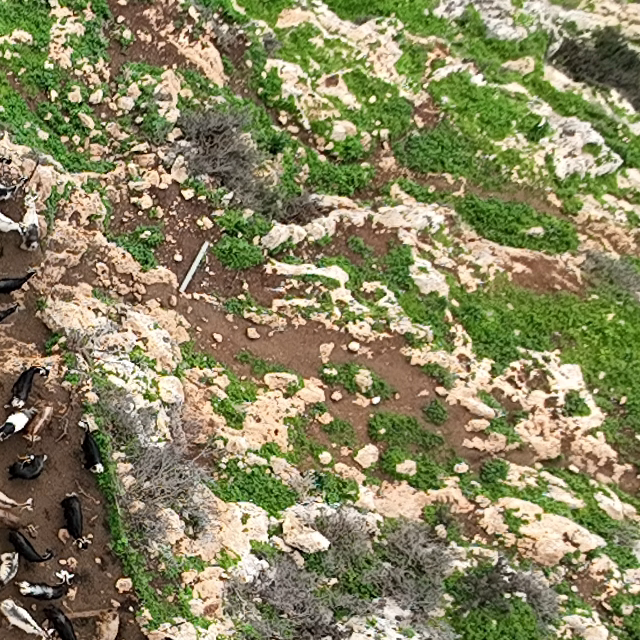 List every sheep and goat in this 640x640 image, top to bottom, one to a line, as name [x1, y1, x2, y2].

goat [0, 156, 13, 175]
goat [0, 177, 28, 202]
goat [20, 195, 40, 250]
goat [0, 209, 28, 235]
goat [0, 265, 42, 292]
goat [0, 301, 21, 327]
goat [10, 366, 50, 408]
goat [23, 406, 53, 449]
goat [0, 407, 37, 440]
goat [77, 420, 104, 473]
goat [7, 453, 47, 480]
goat [0, 486, 34, 513]
goat [61, 493, 94, 550]
goat [0, 506, 37, 538]
goat [9, 530, 53, 563]
goat [0, 551, 19, 598]
goat [17, 570, 73, 598]
goat [0, 592, 5, 639]
goat [0, 597, 55, 639]
goat [44, 603, 80, 639]
goat [91, 609, 119, 639]
goat [160, 635, 186, 639]